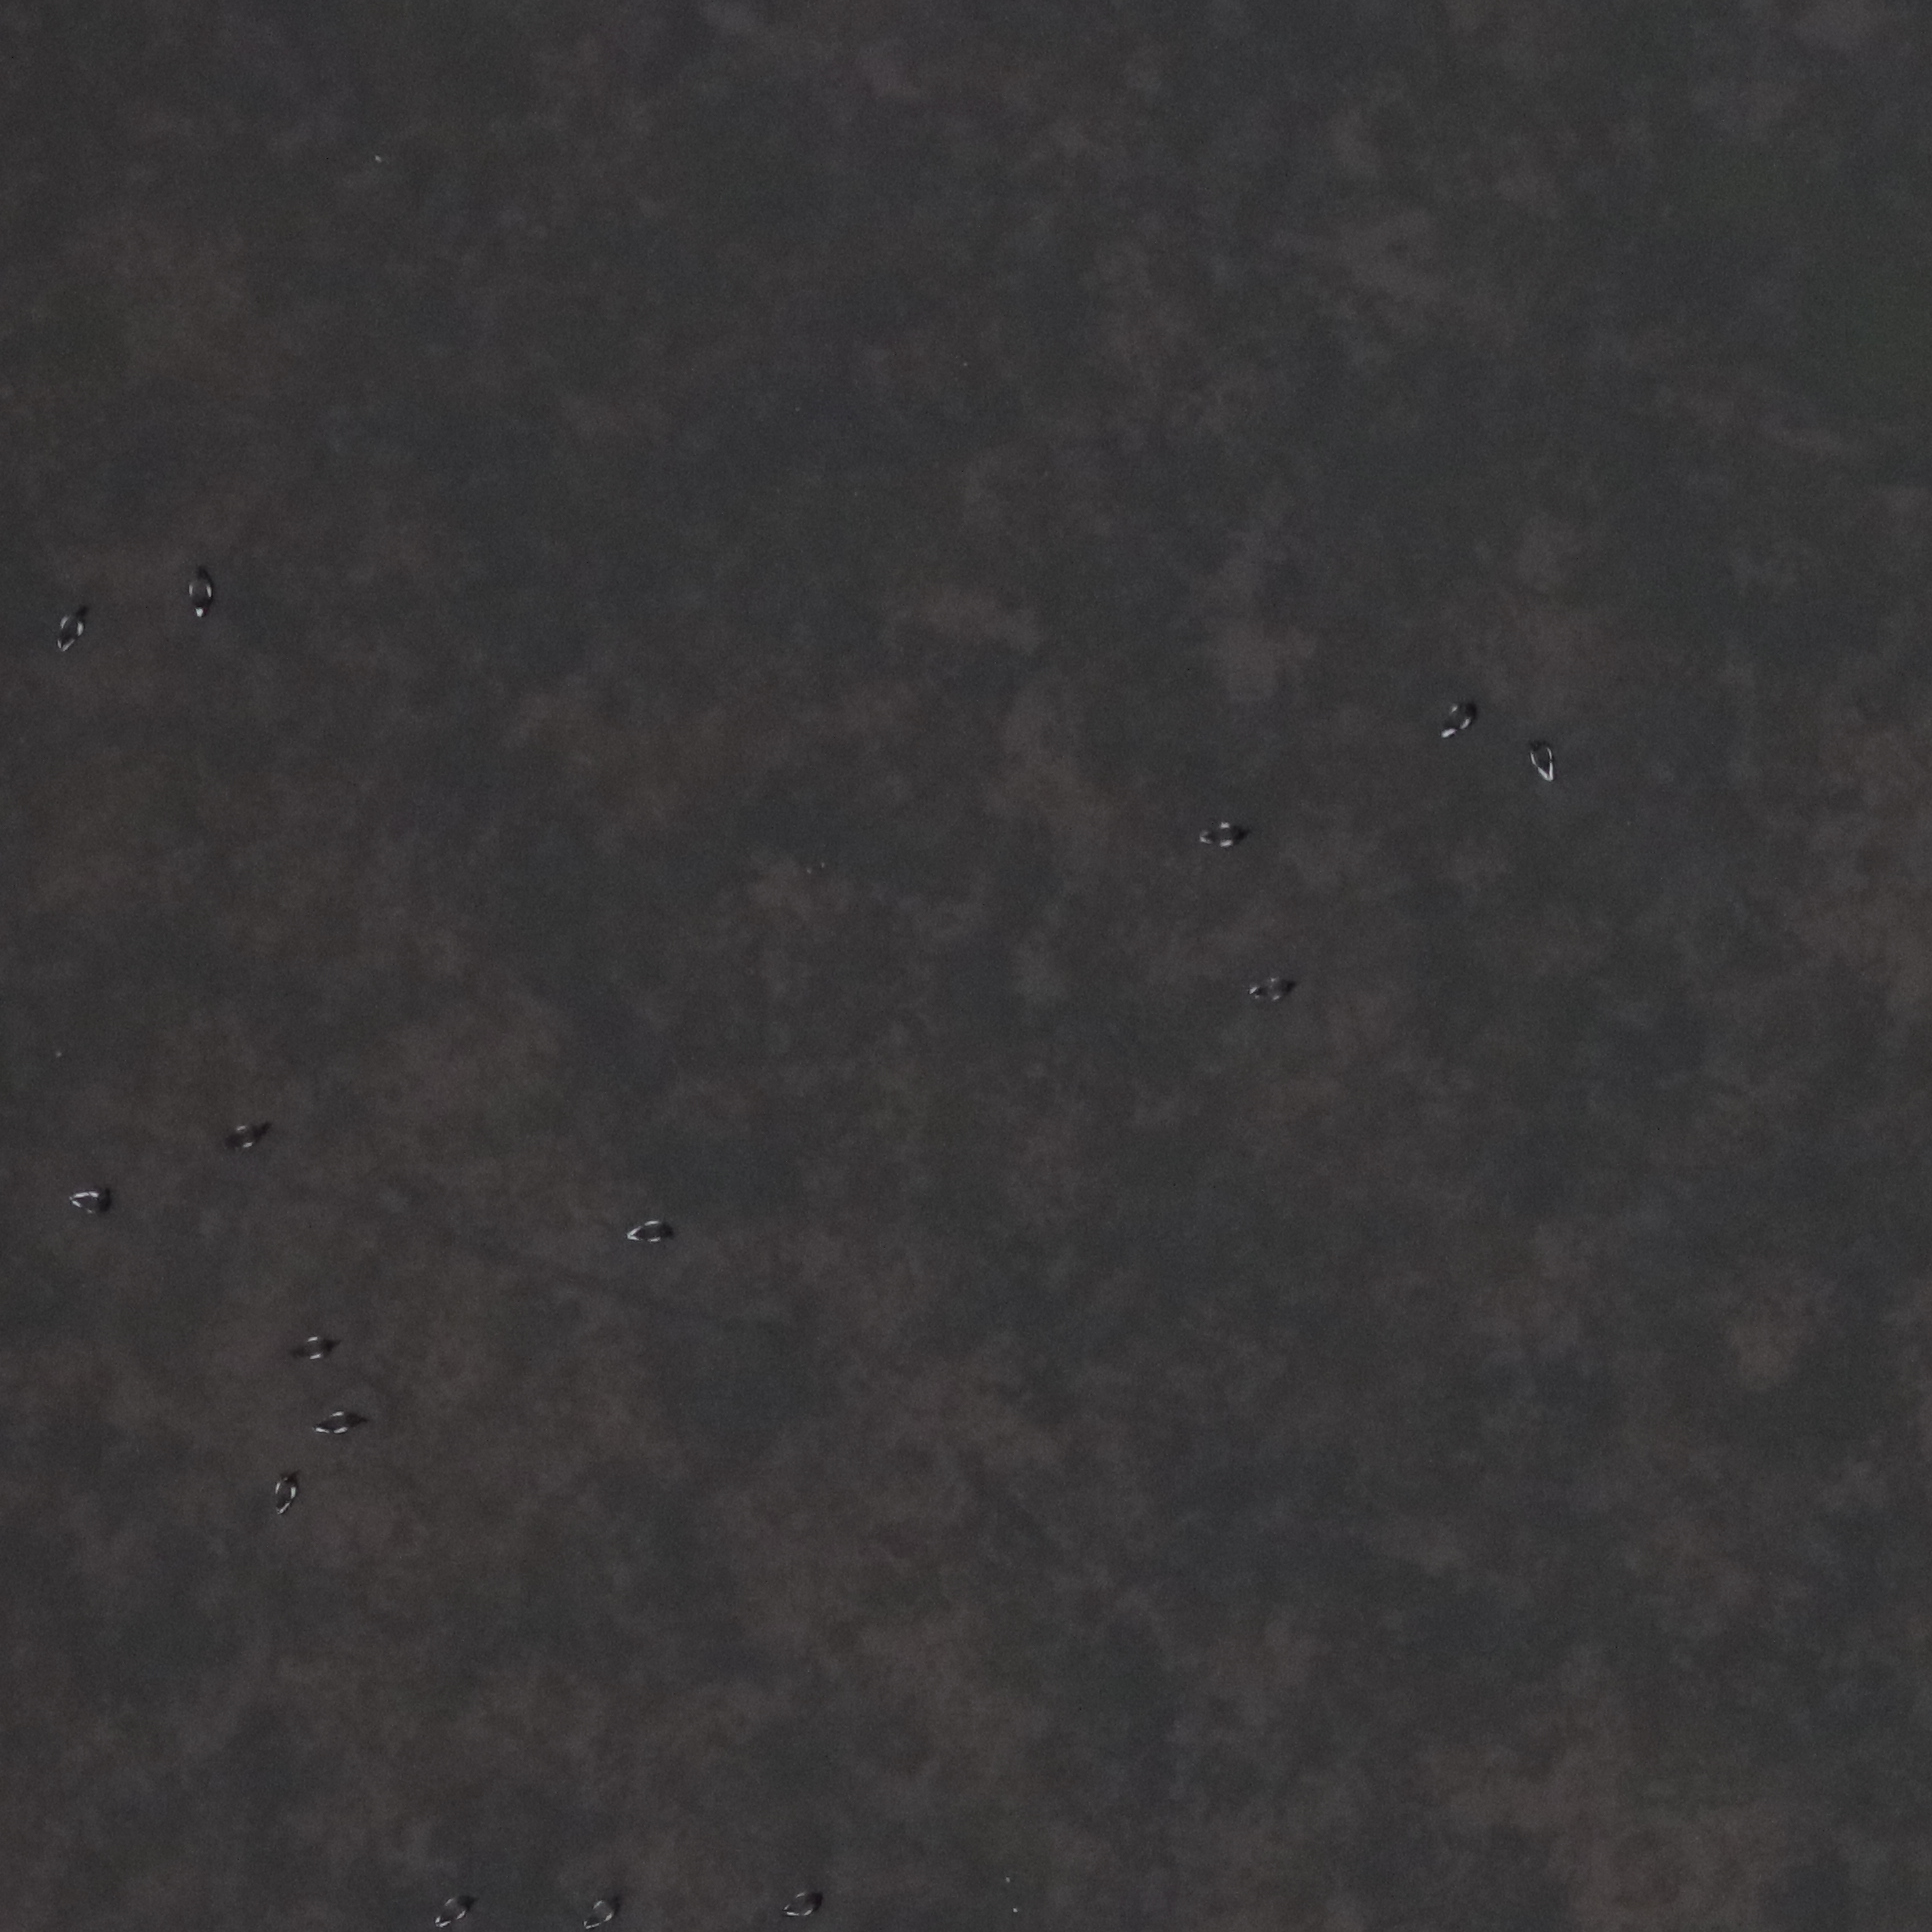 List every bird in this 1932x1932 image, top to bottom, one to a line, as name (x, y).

brant (200, 593)
brant (70, 628)
brant (1454, 721)
brant (1541, 761)
brant (1221, 834)
brant (1270, 990)
brant (247, 1137)
brant (93, 1200)
brant (651, 1231)
brant (315, 1348)
brant (340, 1424)
brant (286, 1493)
brant (801, 1906)
brant (454, 1910)
brant (603, 1912)